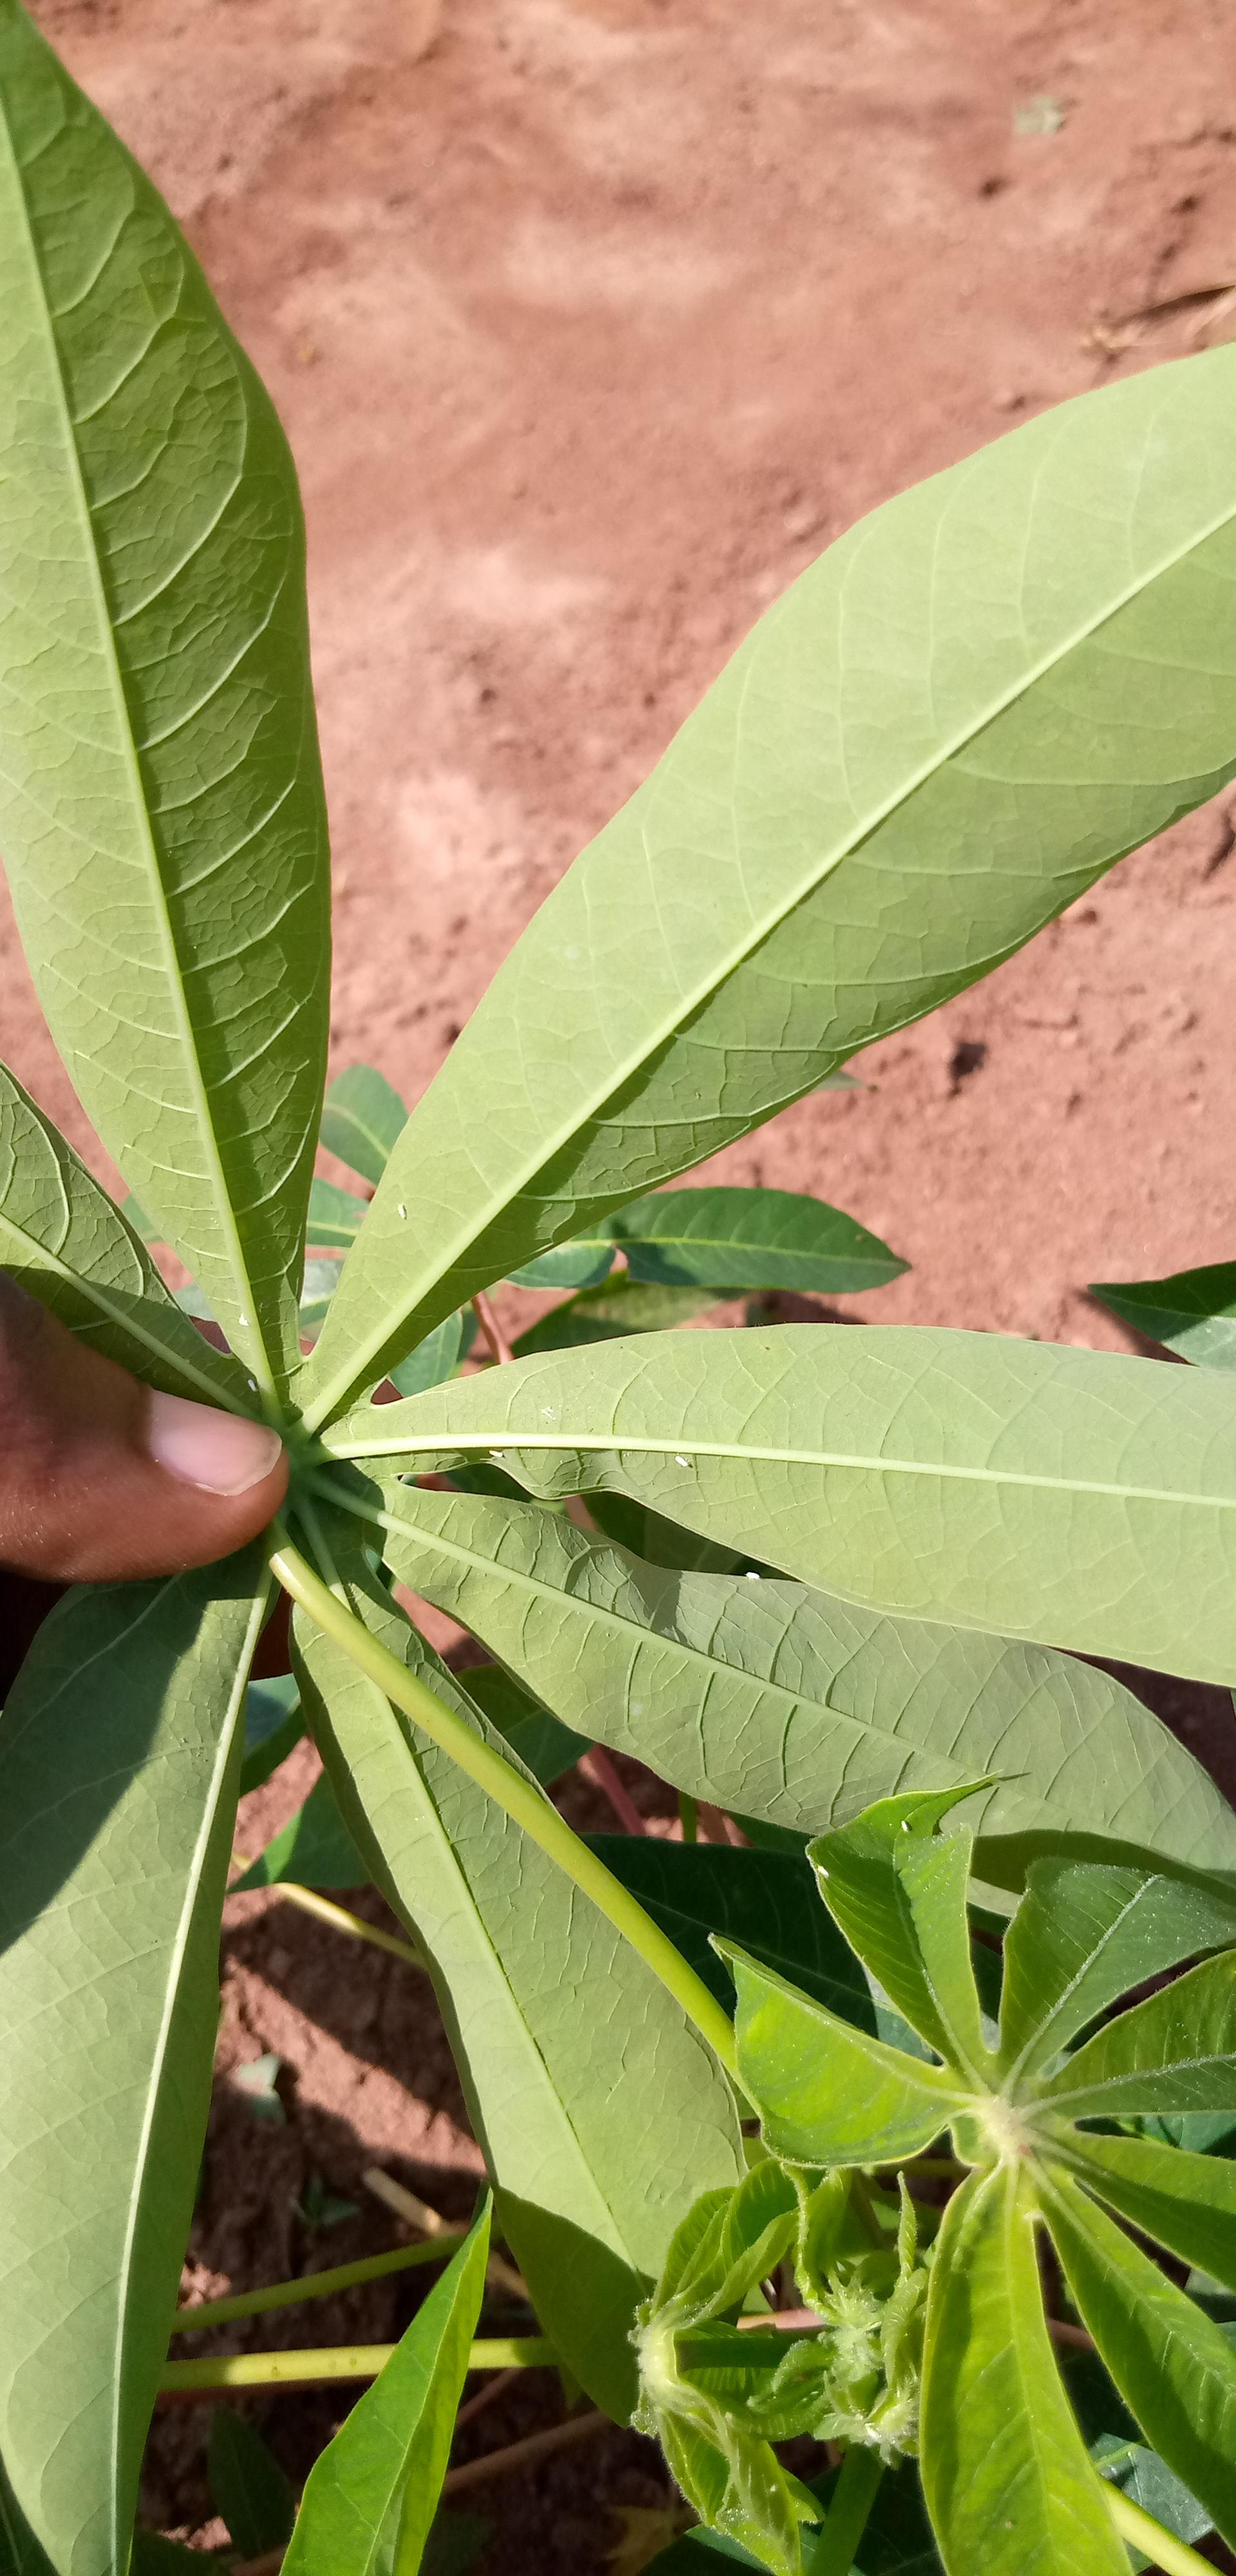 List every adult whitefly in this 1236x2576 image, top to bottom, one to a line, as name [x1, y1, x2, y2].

whitefly [393, 1194, 413, 1226]
whitefly [226, 1311, 259, 1333]
whitefly [244, 1370, 265, 1399]
whitefly [483, 1439, 512, 1467]
whitefly [666, 1446, 699, 1480]
whitefly [735, 1564, 772, 1591]
whitefly [886, 1806, 926, 1840]